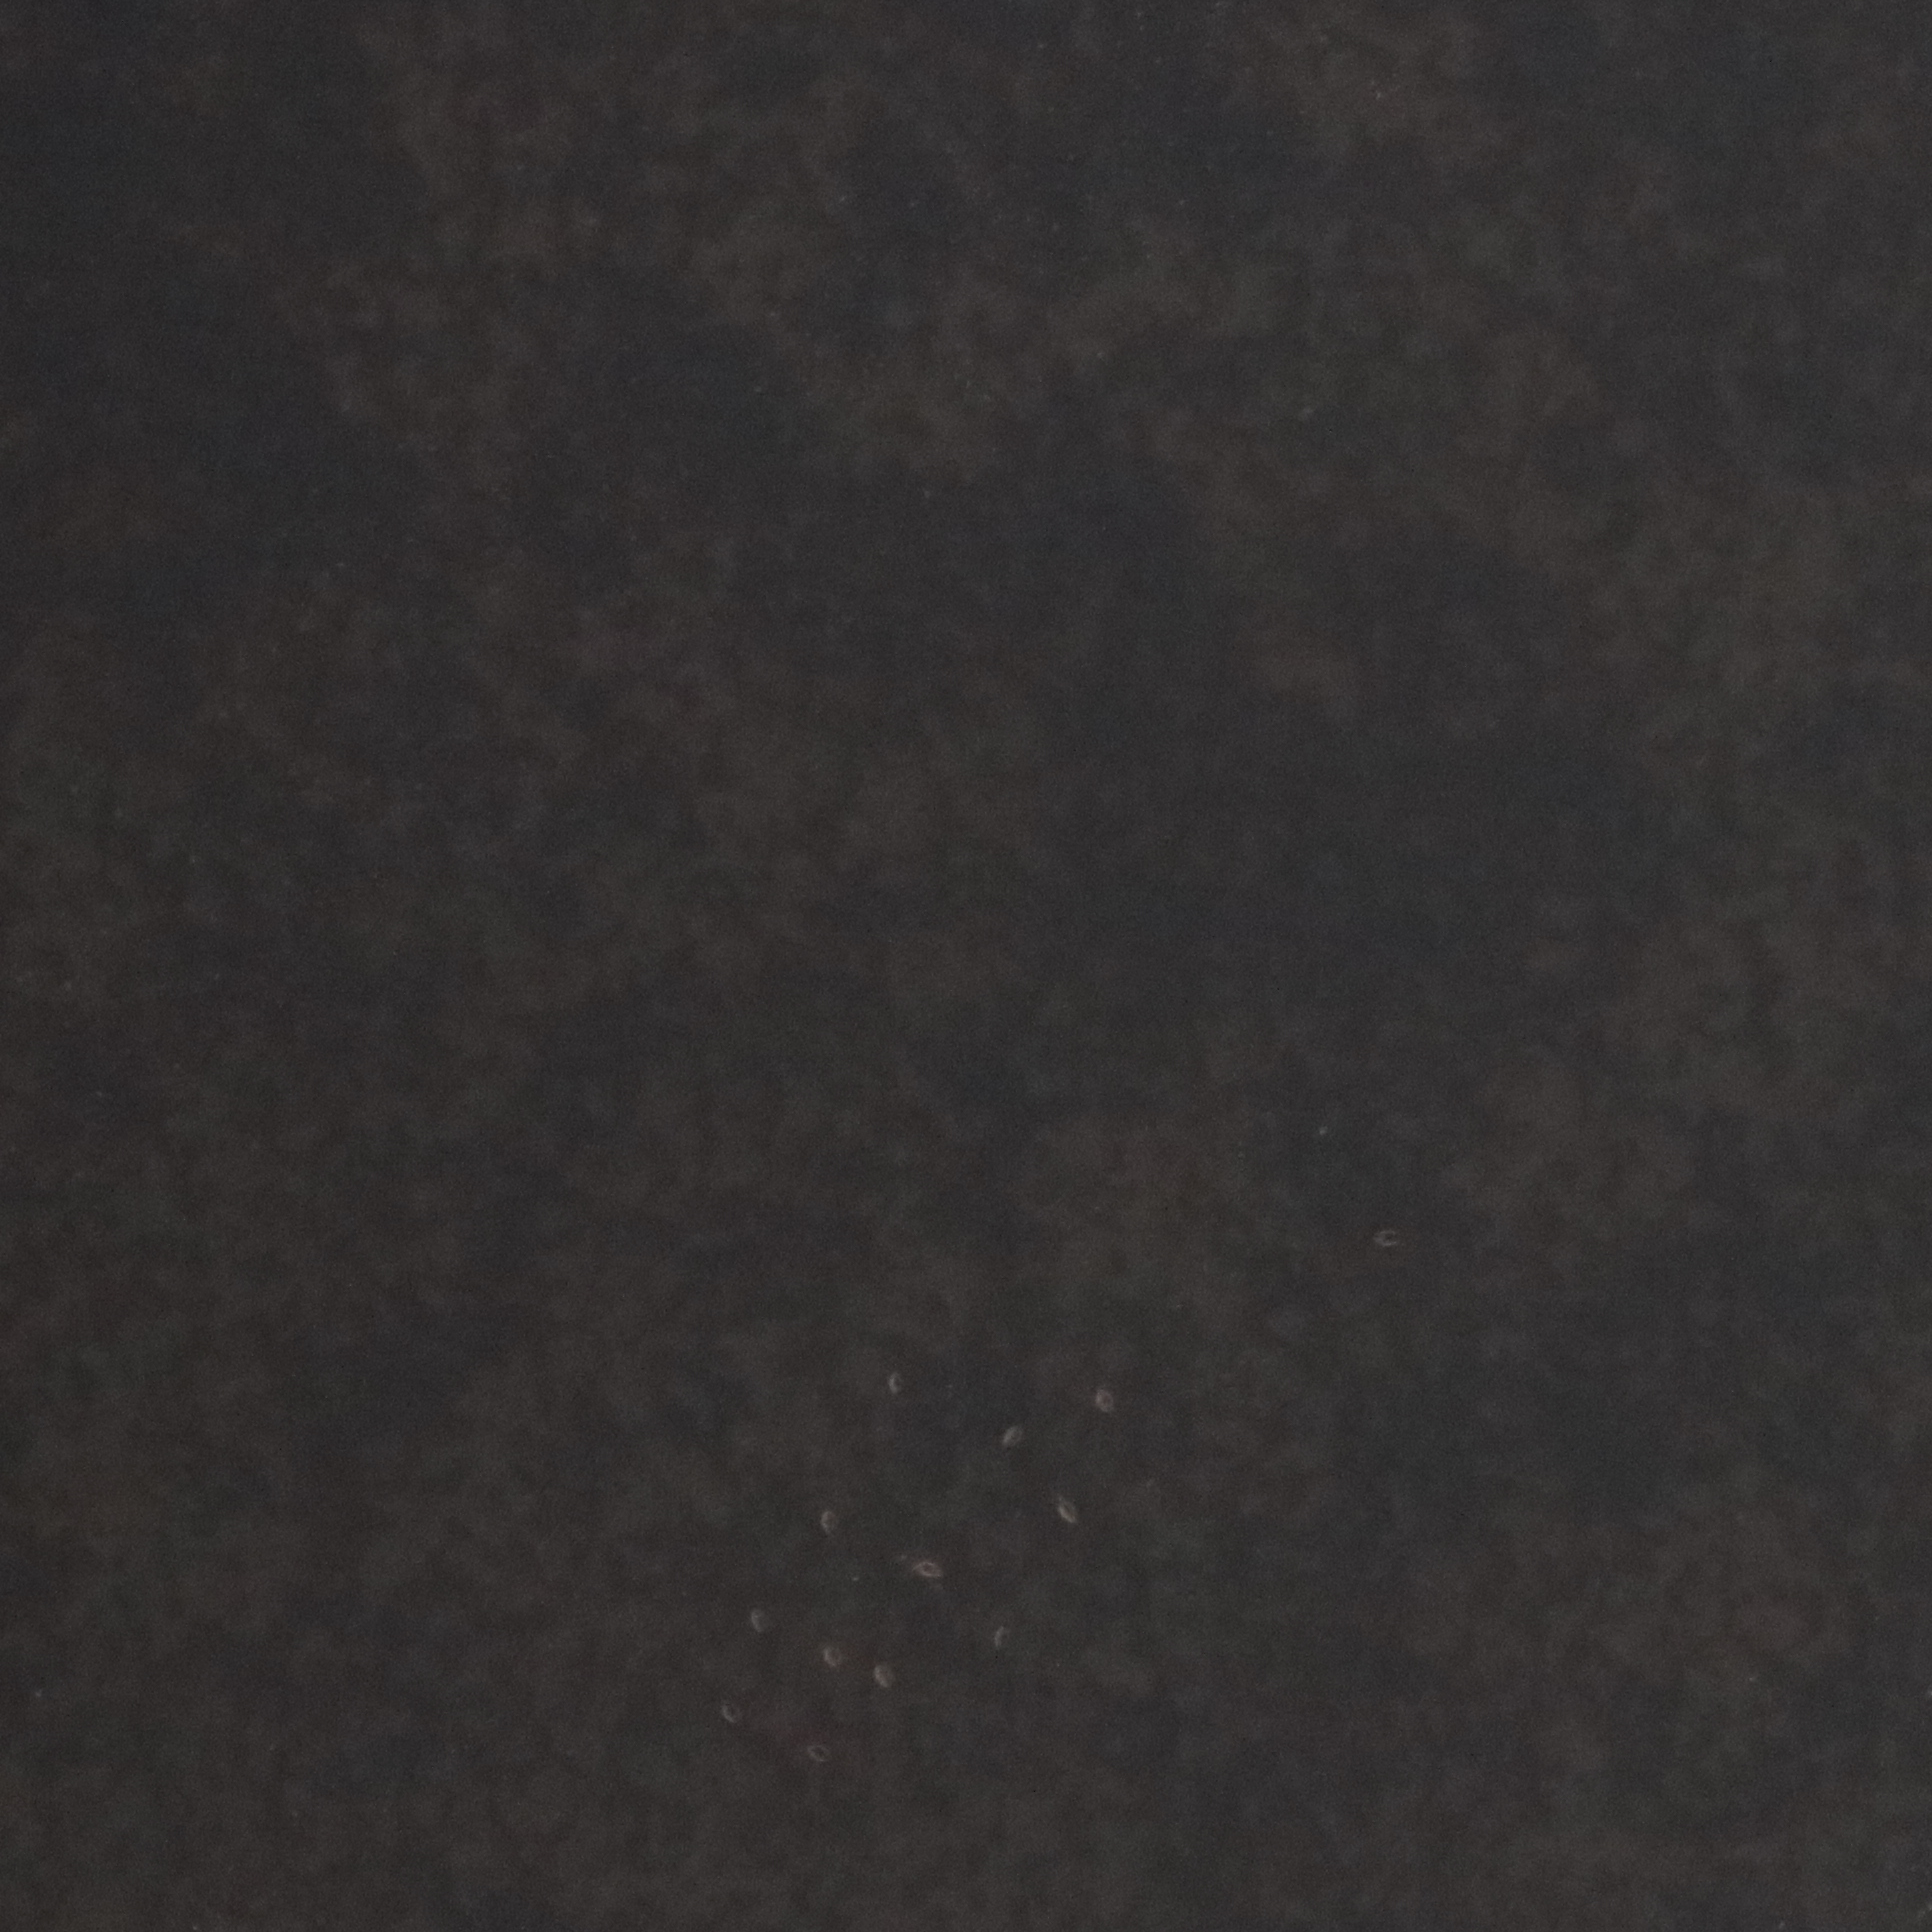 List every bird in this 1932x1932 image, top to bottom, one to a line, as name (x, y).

other bird (1388, 1238)
other bird (895, 1382)
other bird (1108, 1399)
other bird (1016, 1432)
other bird (1066, 1511)
other bird (832, 1528)
other bird (926, 1565)
other bird (764, 1622)
other bird (1003, 1640)
other bird (830, 1655)
other bird (882, 1676)
other bird (733, 1708)
other bird (821, 1758)